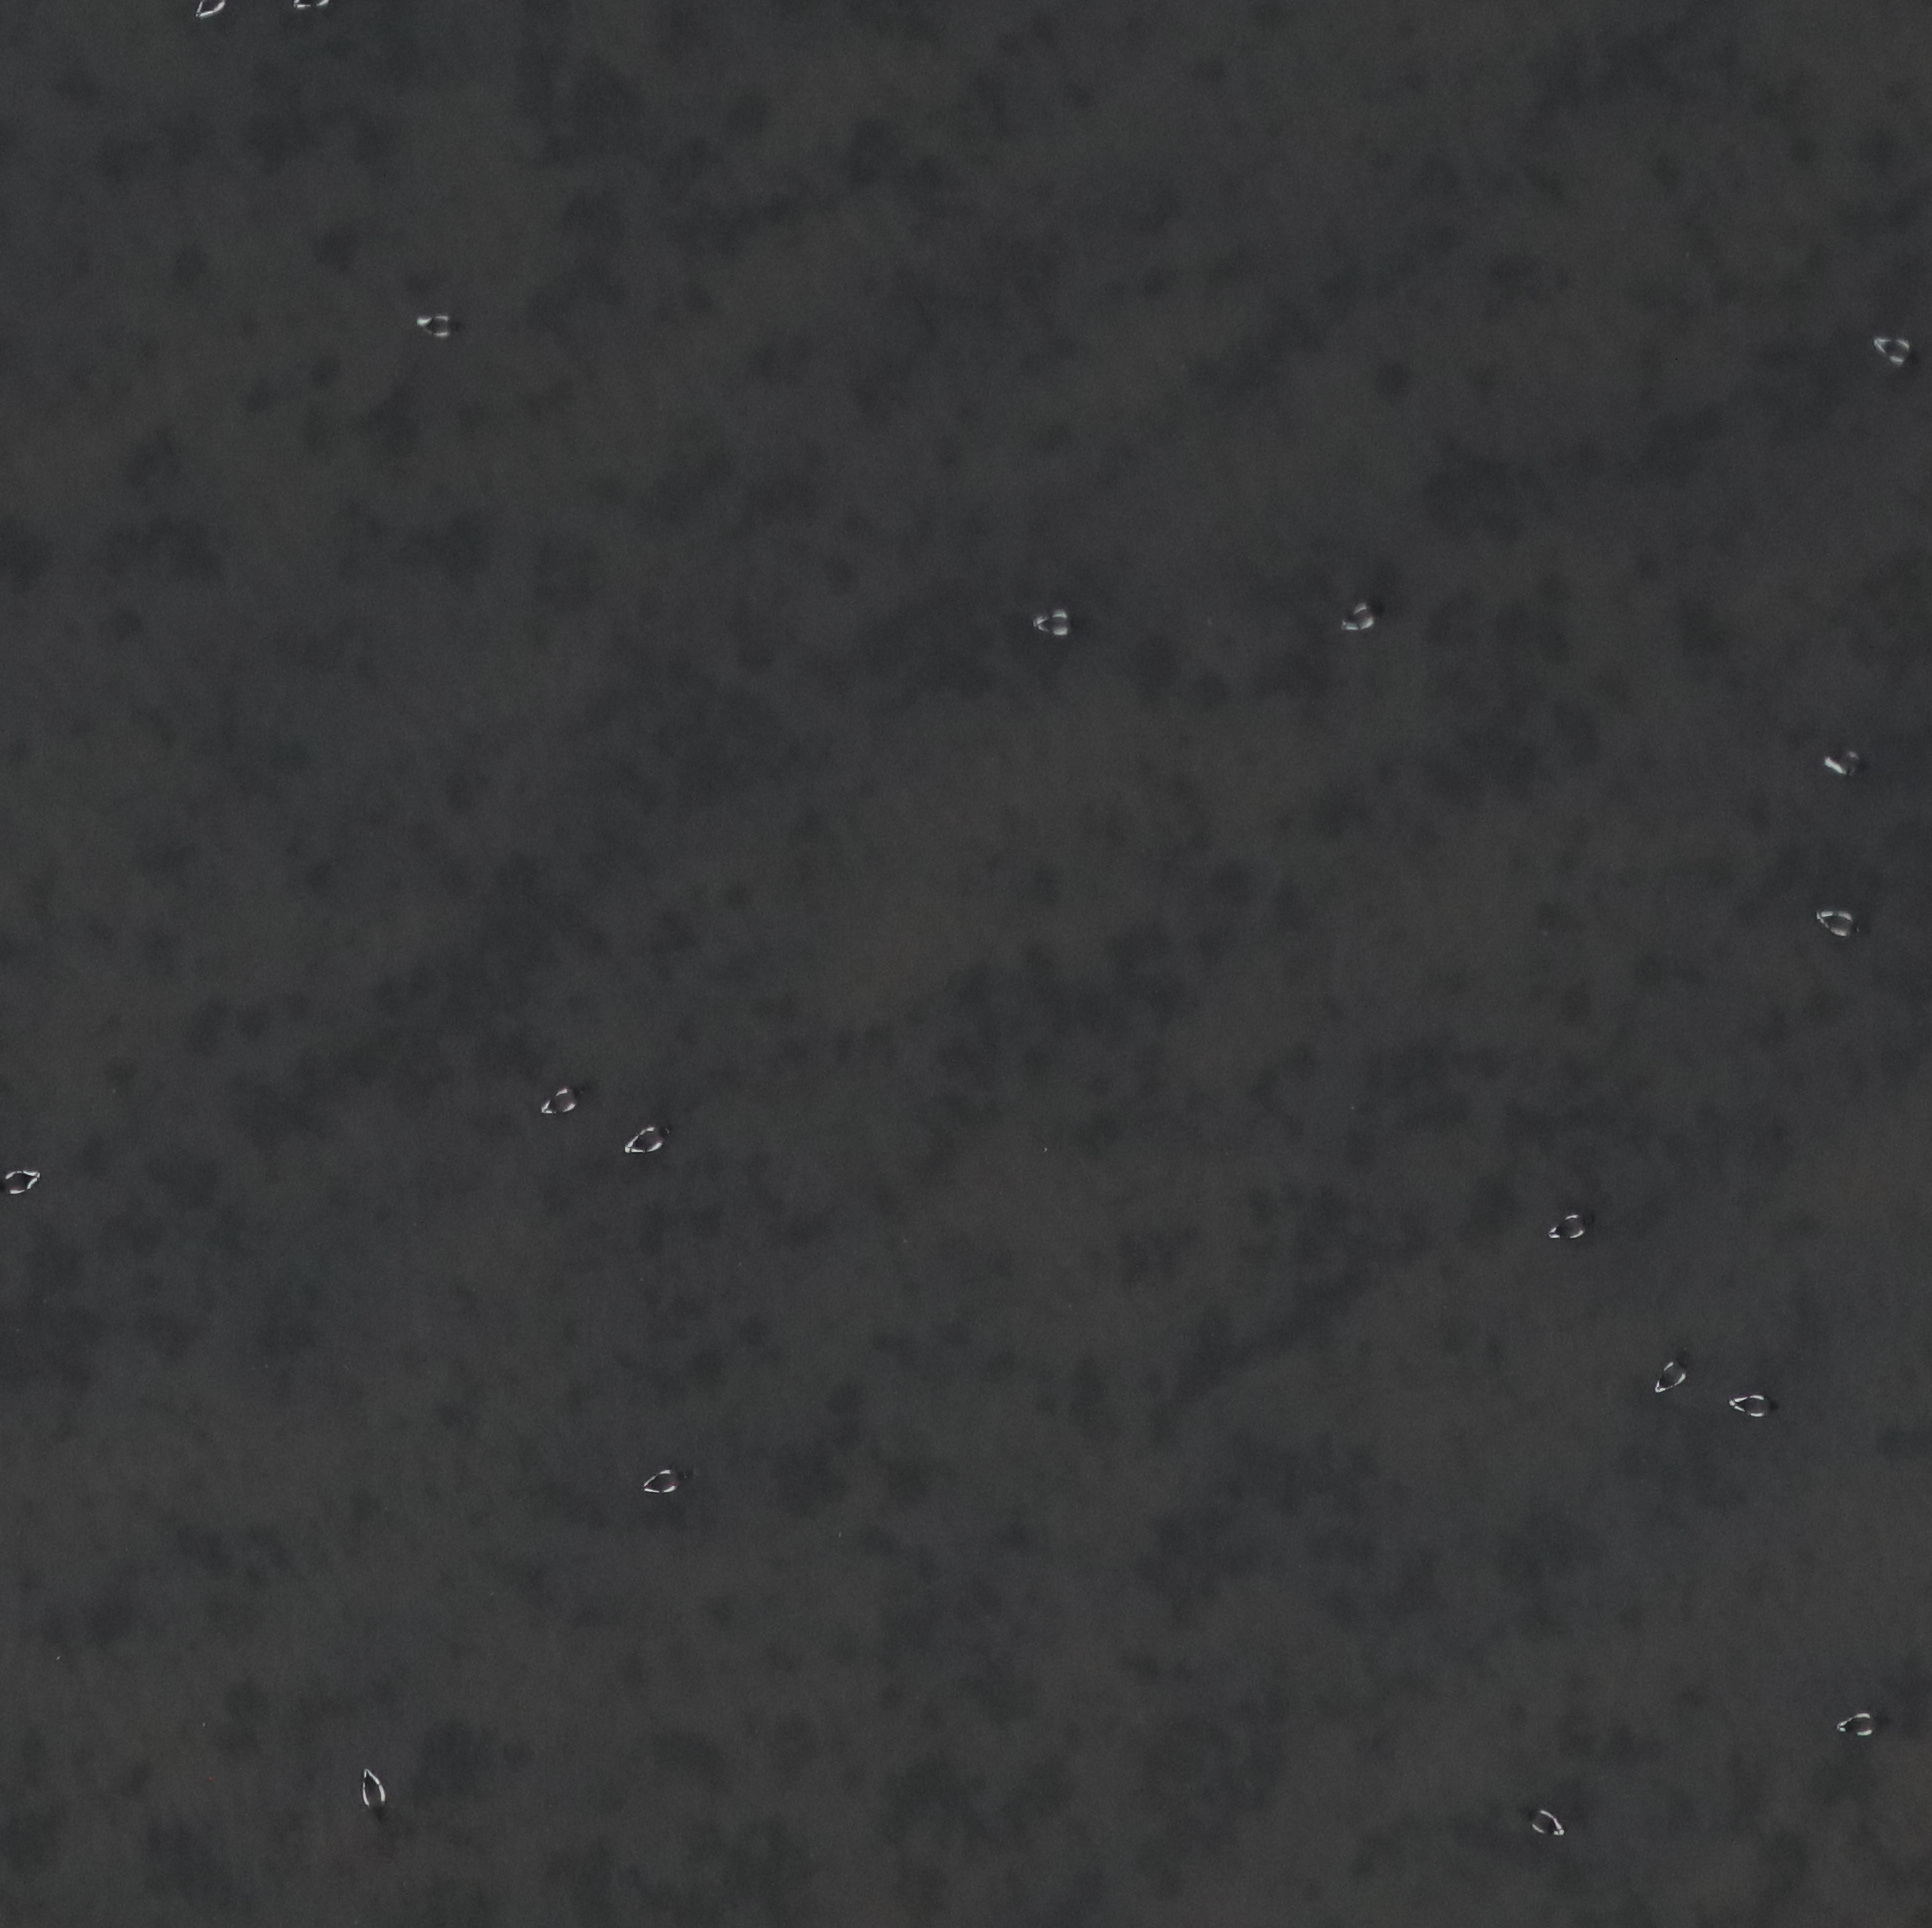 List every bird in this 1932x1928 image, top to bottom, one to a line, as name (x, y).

brant (214, 2)
brant (440, 326)
brant (1897, 350)
brant (1360, 616)
brant (1056, 622)
brant (1843, 763)
brant (1840, 923)
brant (563, 1102)
brant (649, 1139)
brant (18, 1183)
brant (1570, 1229)
brant (1671, 1377)
brant (1753, 1408)
brant (662, 1483)
brant (1860, 1726)
brant (372, 1794)
brant (1542, 1825)